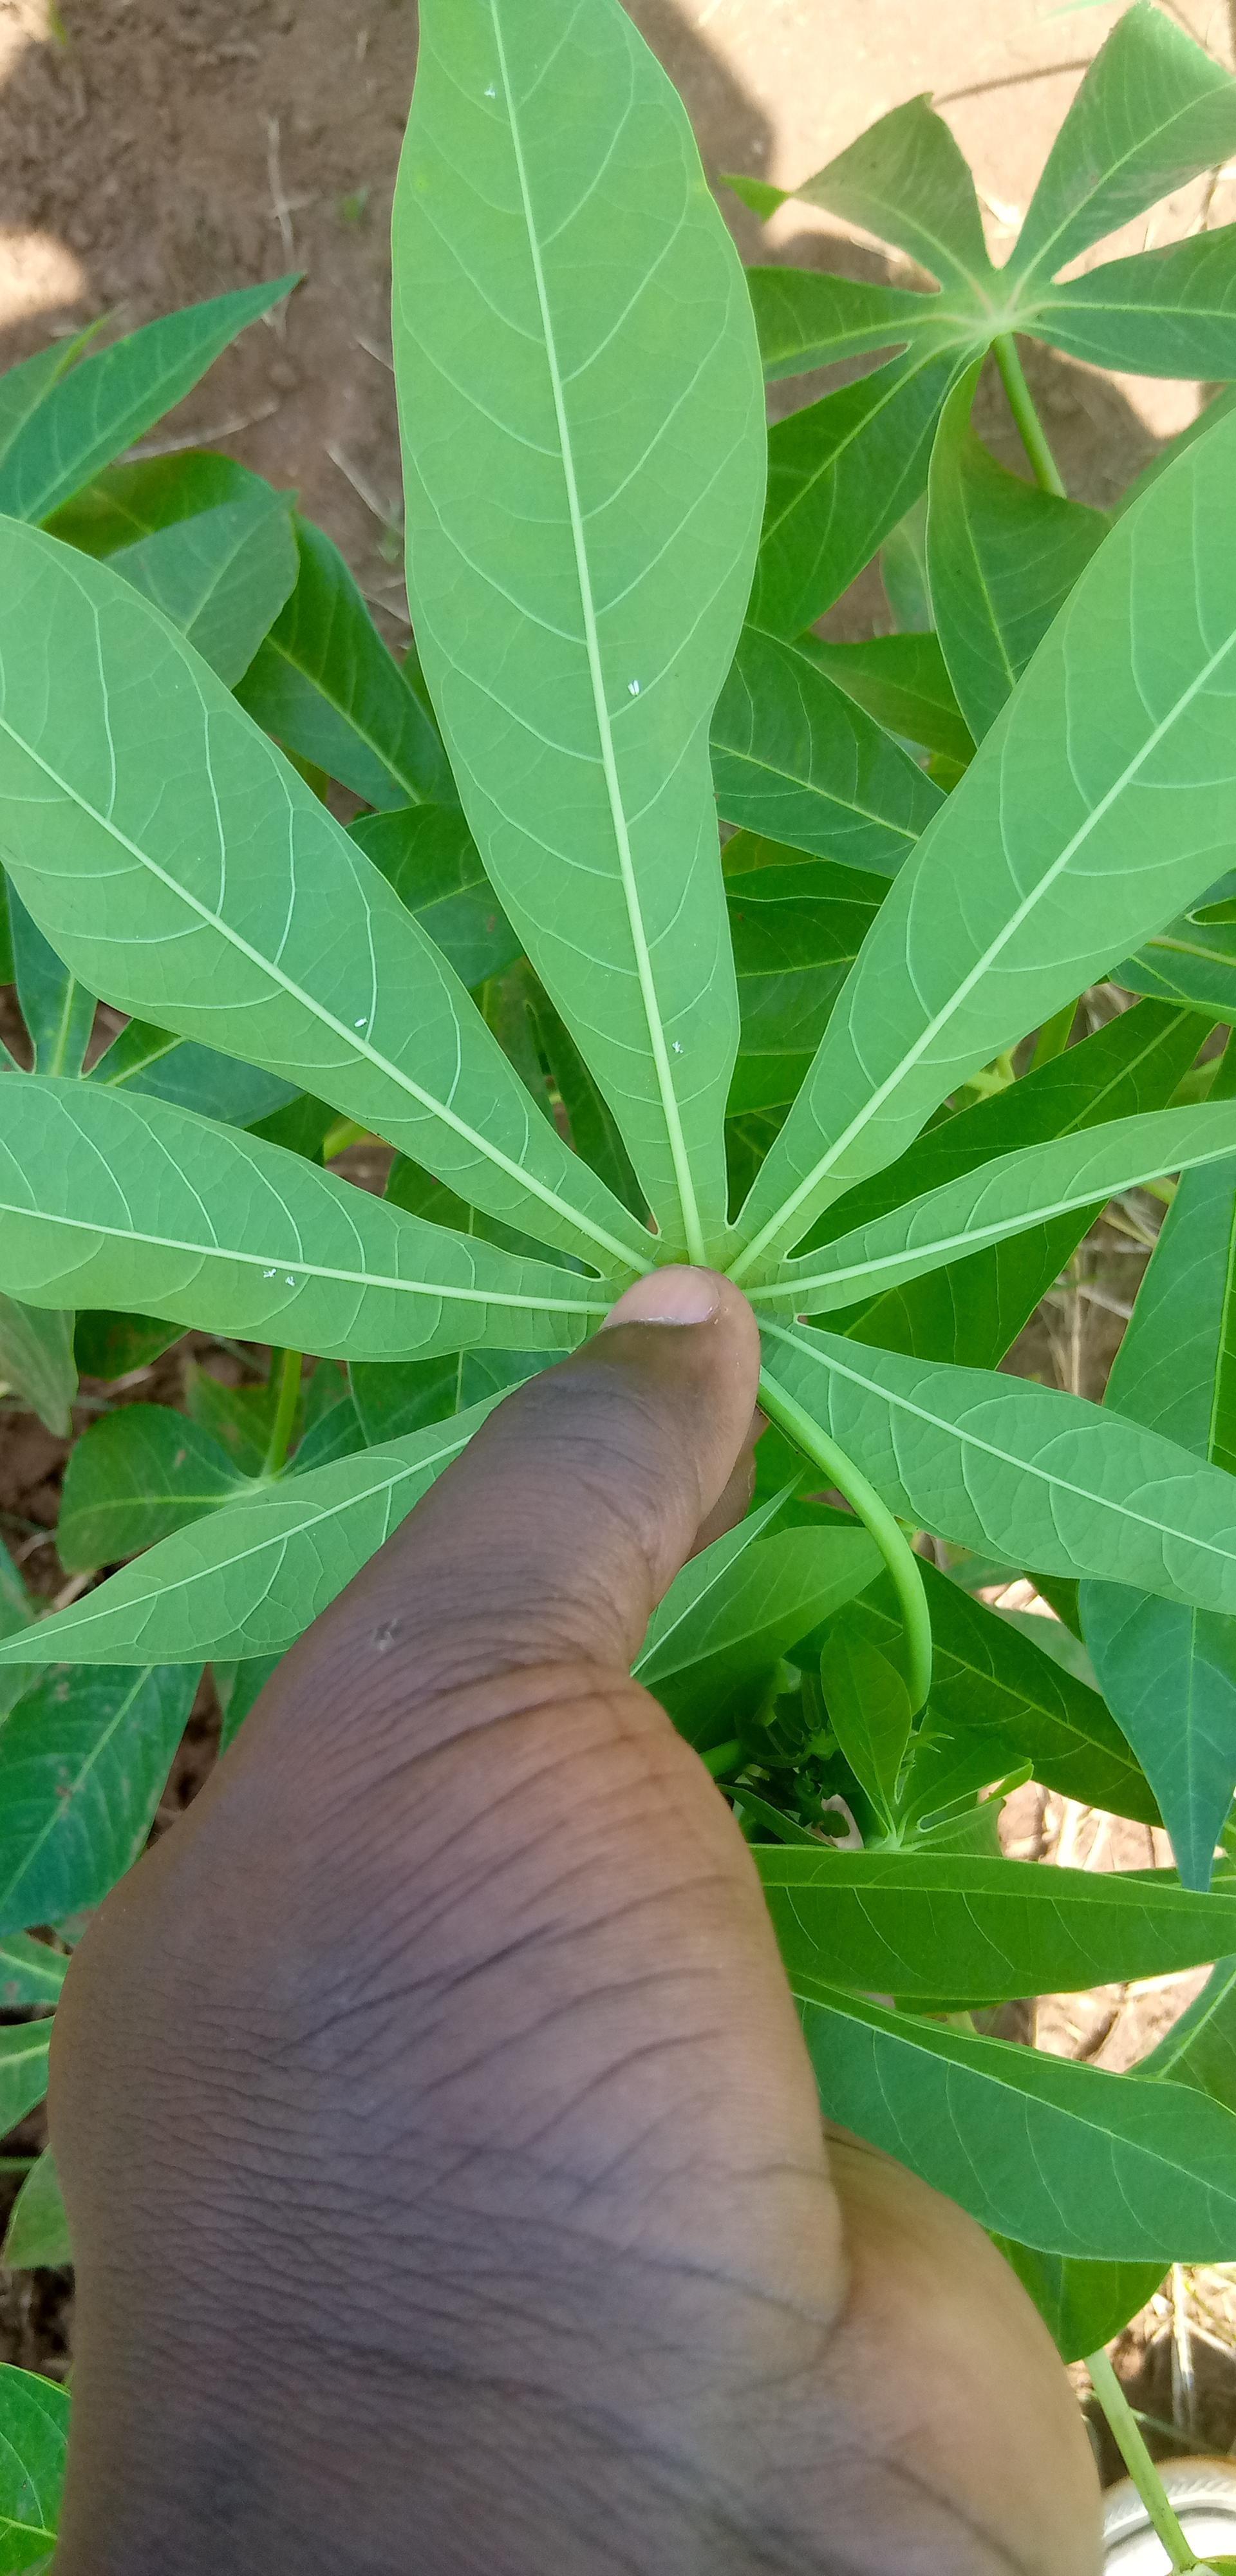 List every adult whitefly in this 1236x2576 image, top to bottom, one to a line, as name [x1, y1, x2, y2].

whitefly [483, 86, 498, 100]
whitefly [632, 679, 642, 696]
whitefly [627, 682, 635, 697]
whitefly [353, 1016, 369, 1030]
whitefly [669, 1038, 683, 1054]
whitefly [261, 1265, 277, 1282]
whitefly [283, 1274, 298, 1289]